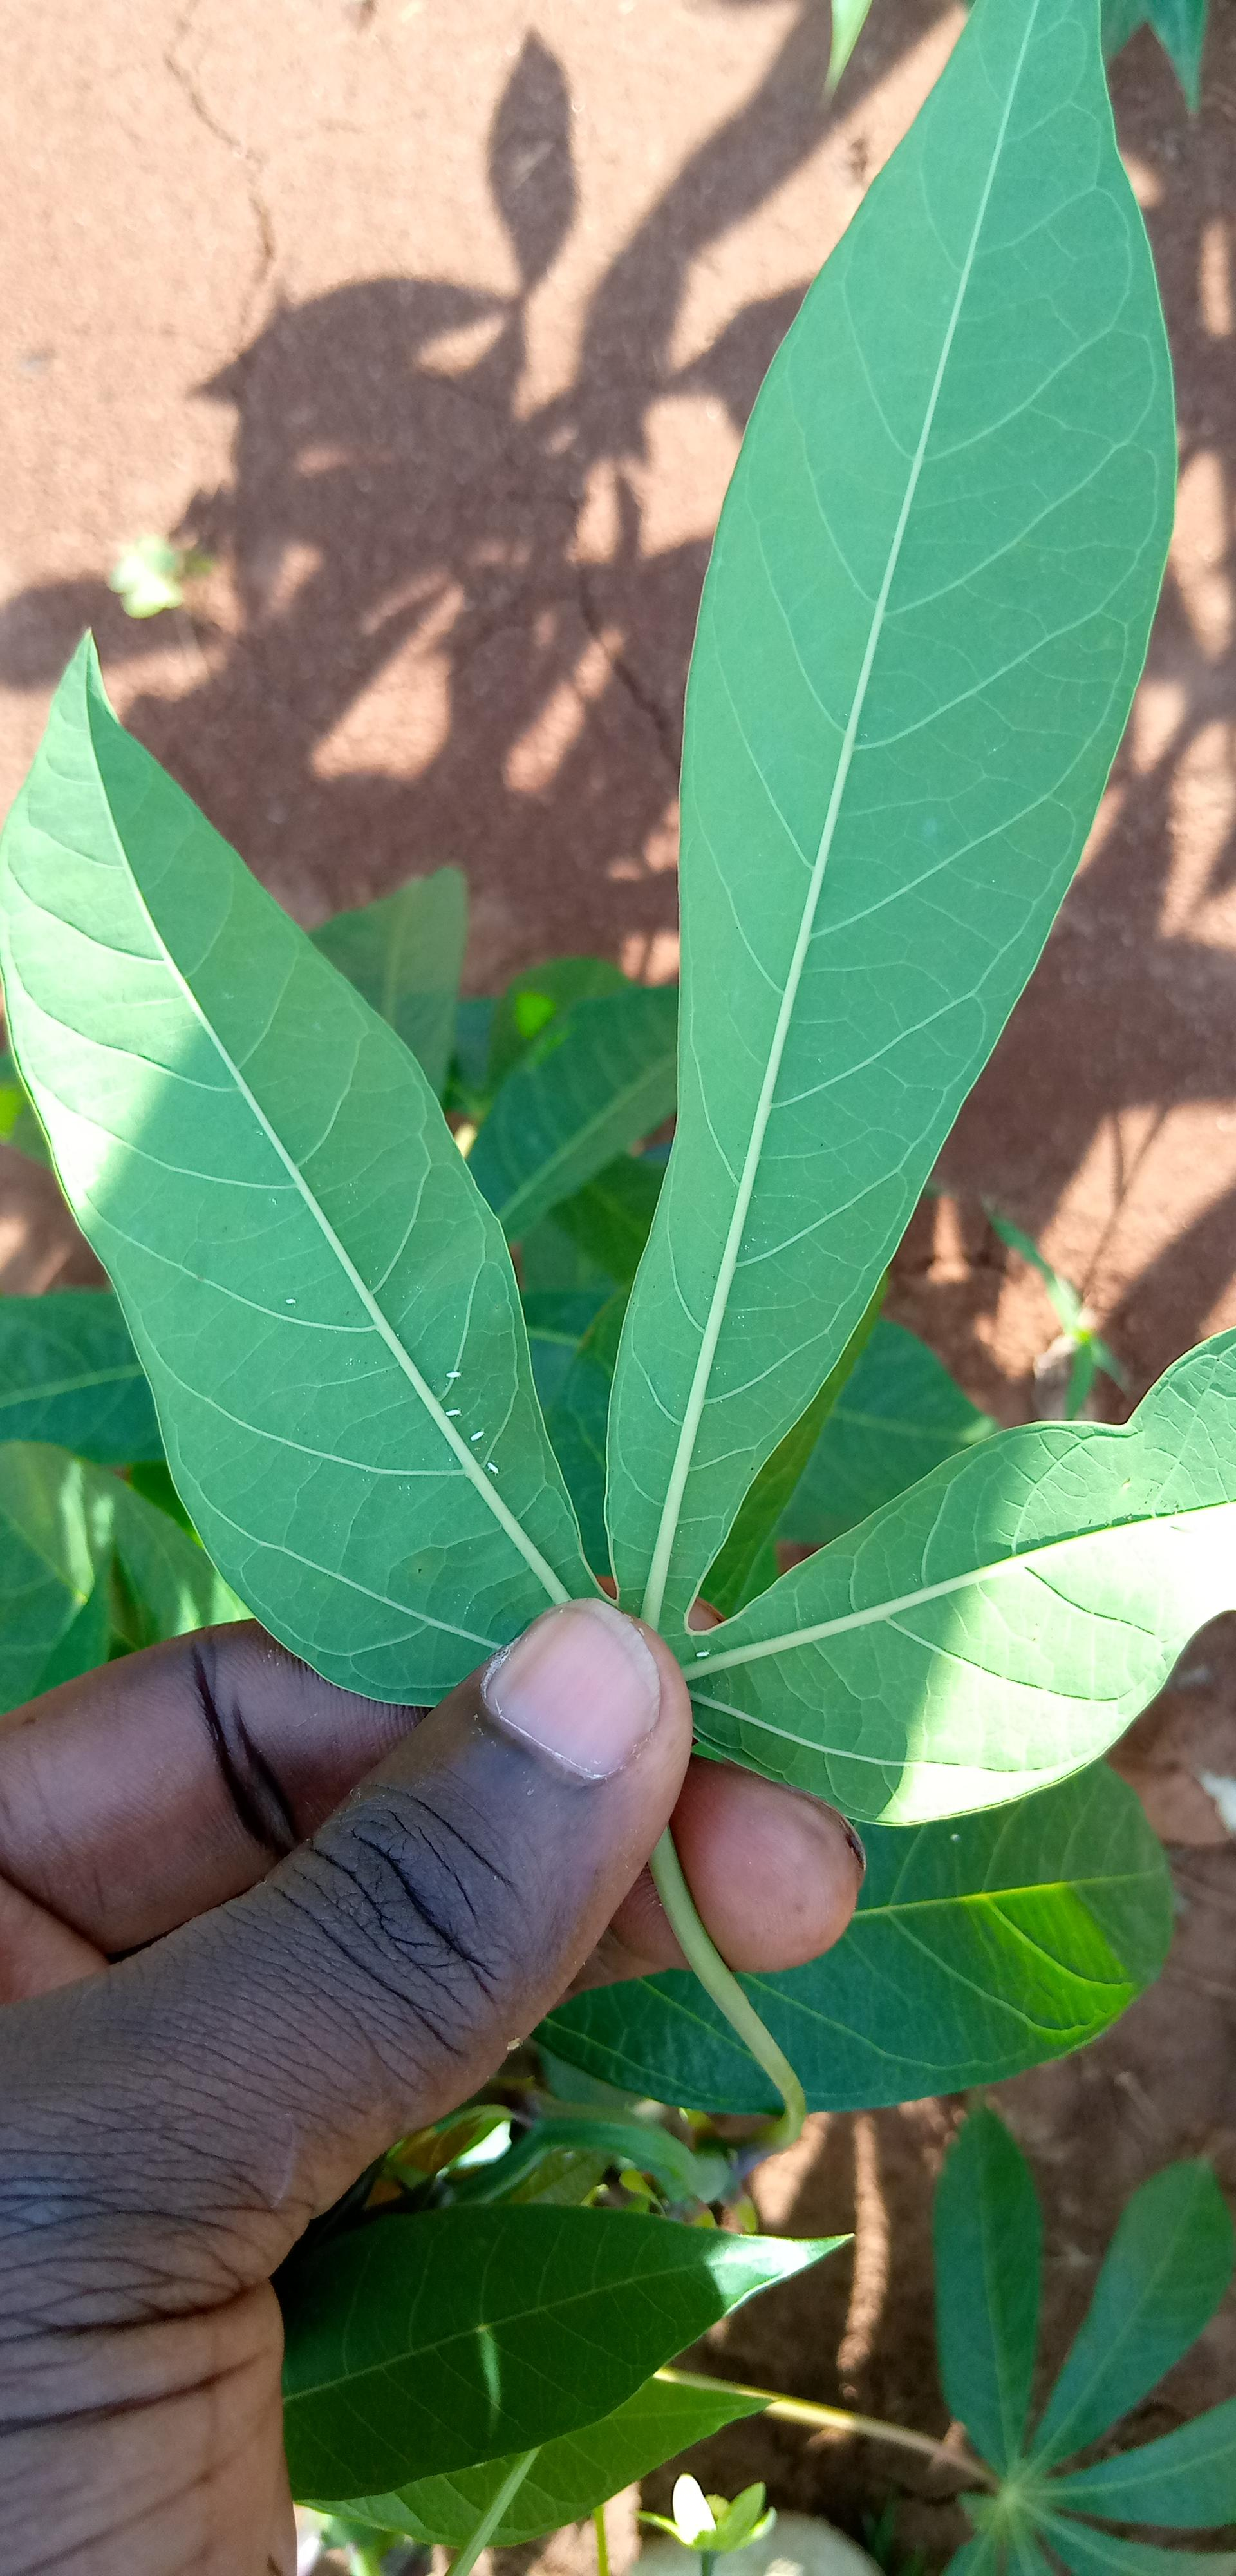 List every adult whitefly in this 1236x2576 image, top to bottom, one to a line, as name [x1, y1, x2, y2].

whitefly [283, 1296, 297, 1308]
whitefly [444, 1369, 465, 1379]
whitefly [444, 1406, 462, 1419]
whitefly [469, 1428, 485, 1441]
whitefly [486, 1460, 500, 1477]
whitefly [694, 1649, 713, 1658]